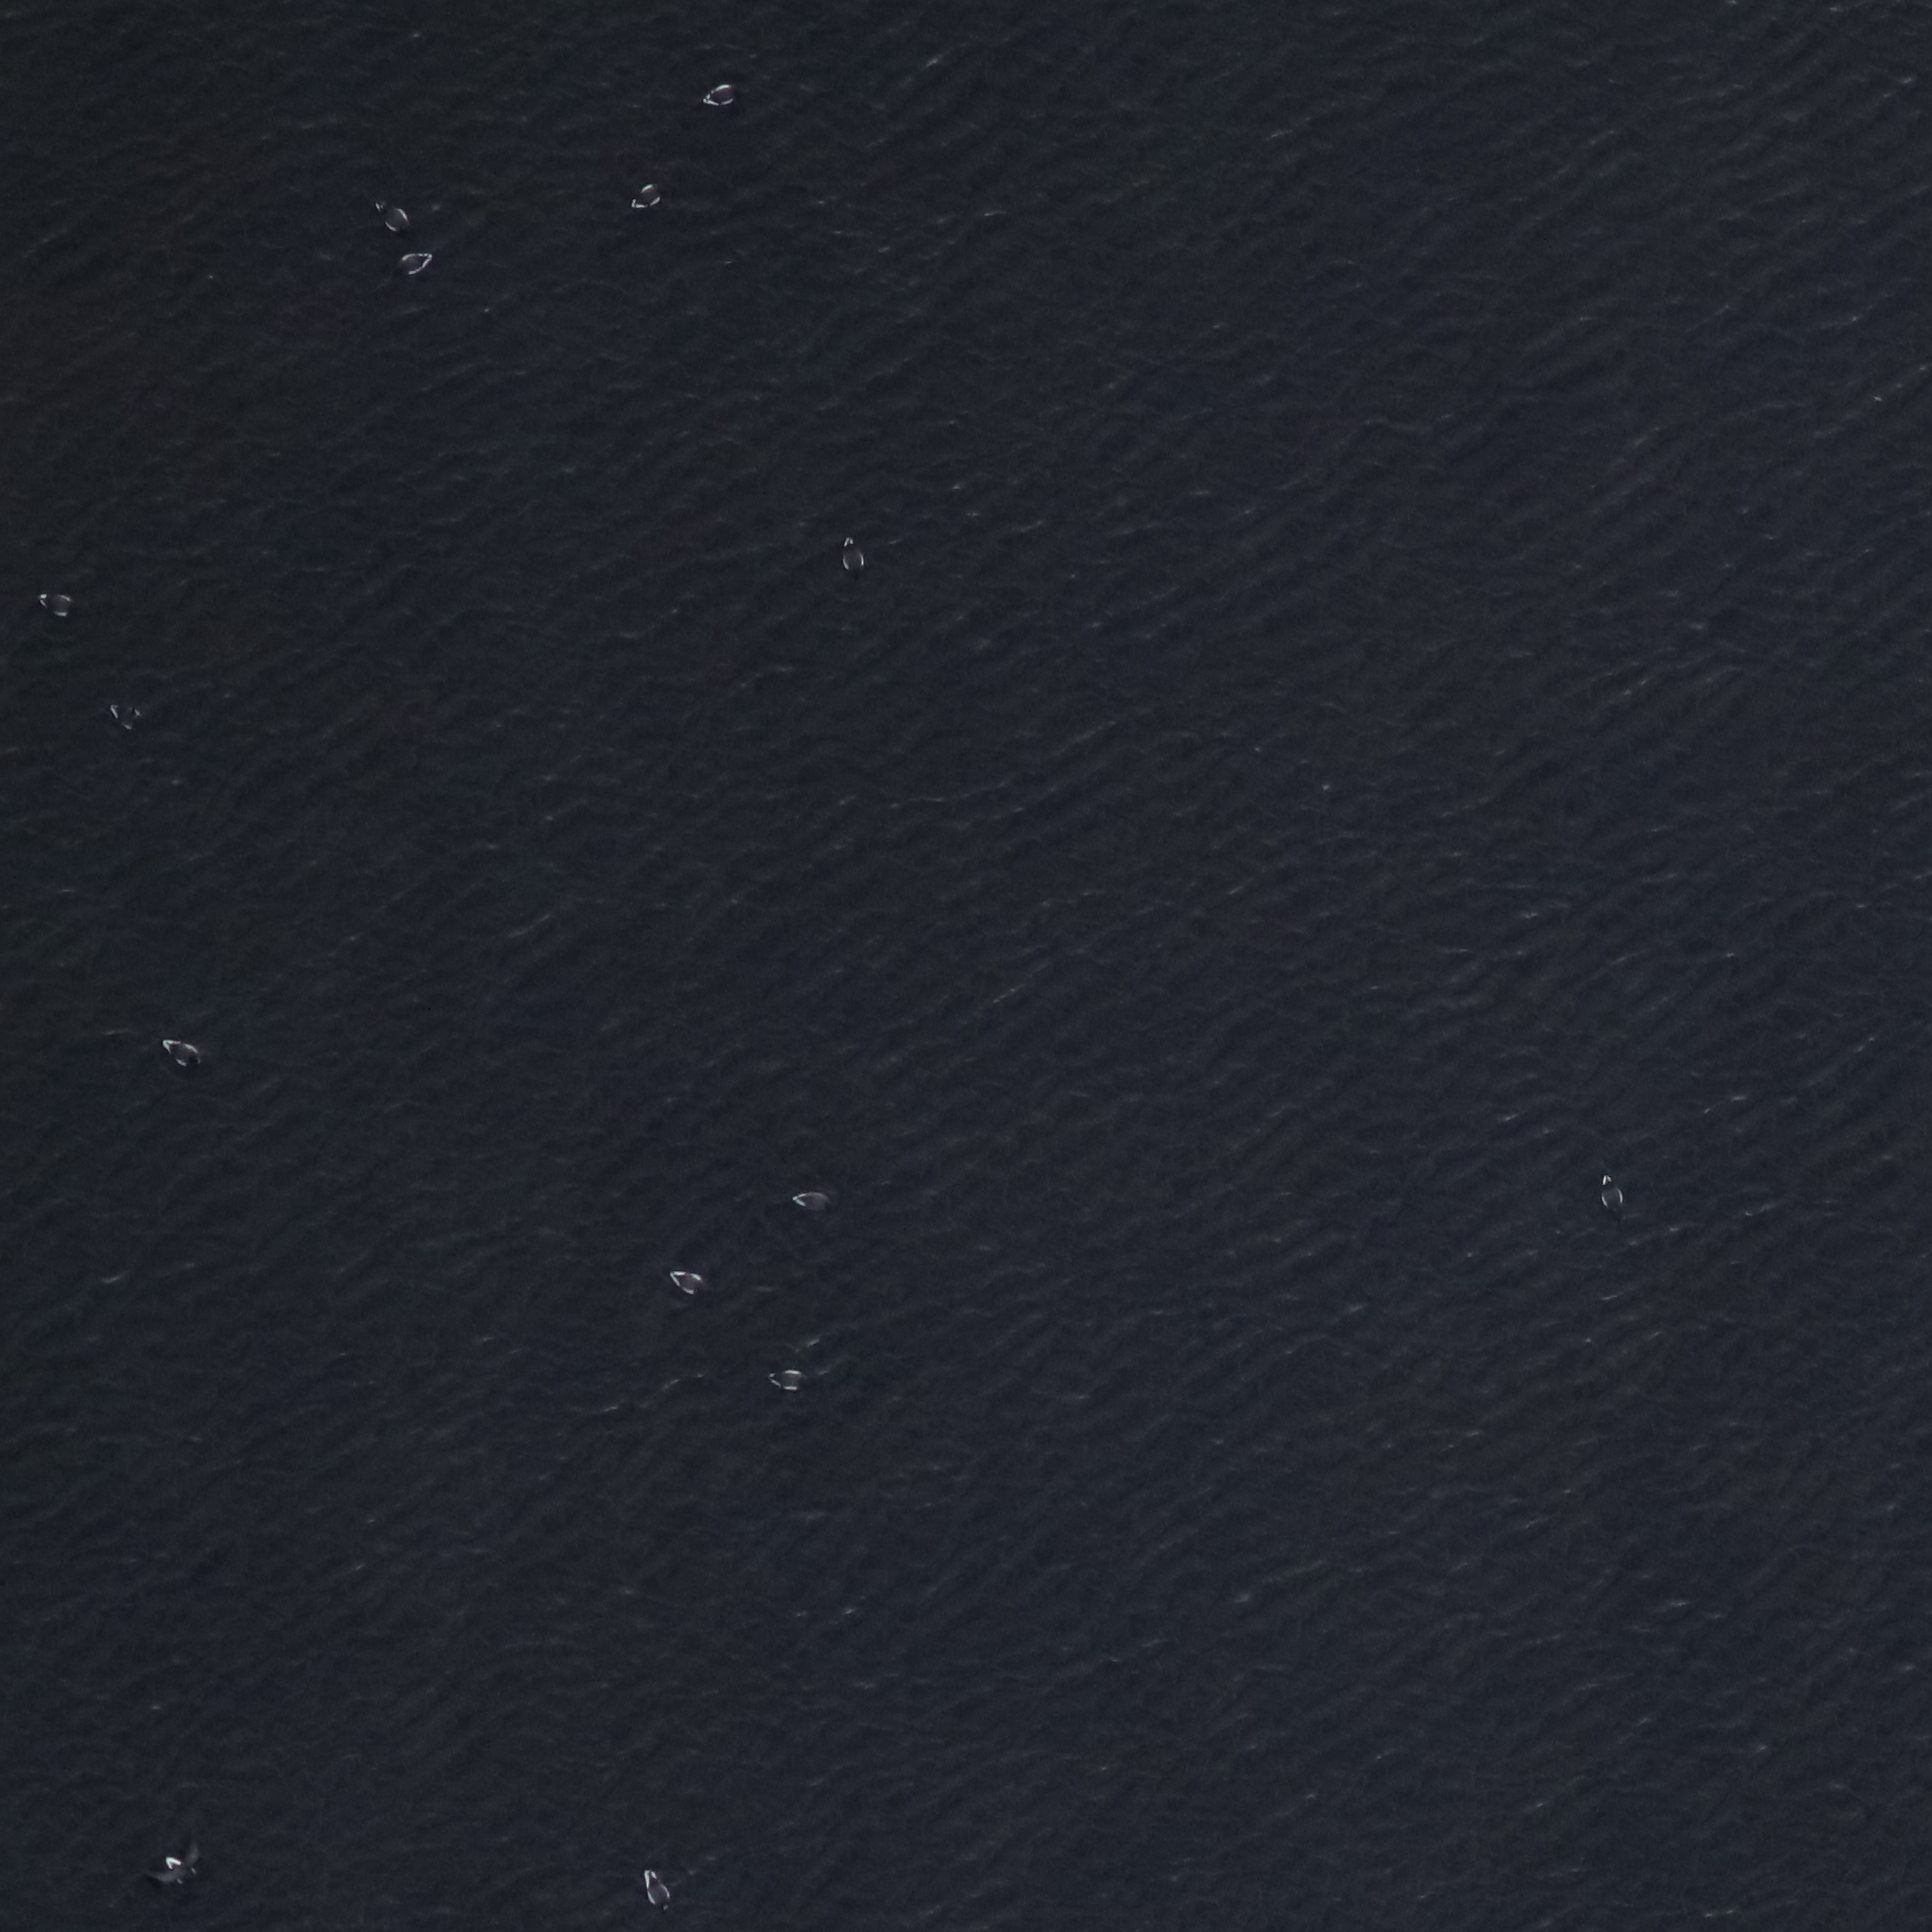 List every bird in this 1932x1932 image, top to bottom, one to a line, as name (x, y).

brant (724, 95)
brant (648, 197)
brant (395, 218)
brant (415, 265)
brant (852, 559)
brant (56, 605)
brant (124, 711)
brant (184, 1054)
brant (1612, 1195)
brant (816, 1202)
brant (690, 1283)
brant (792, 1381)
brant (180, 1869)
brant (658, 1890)